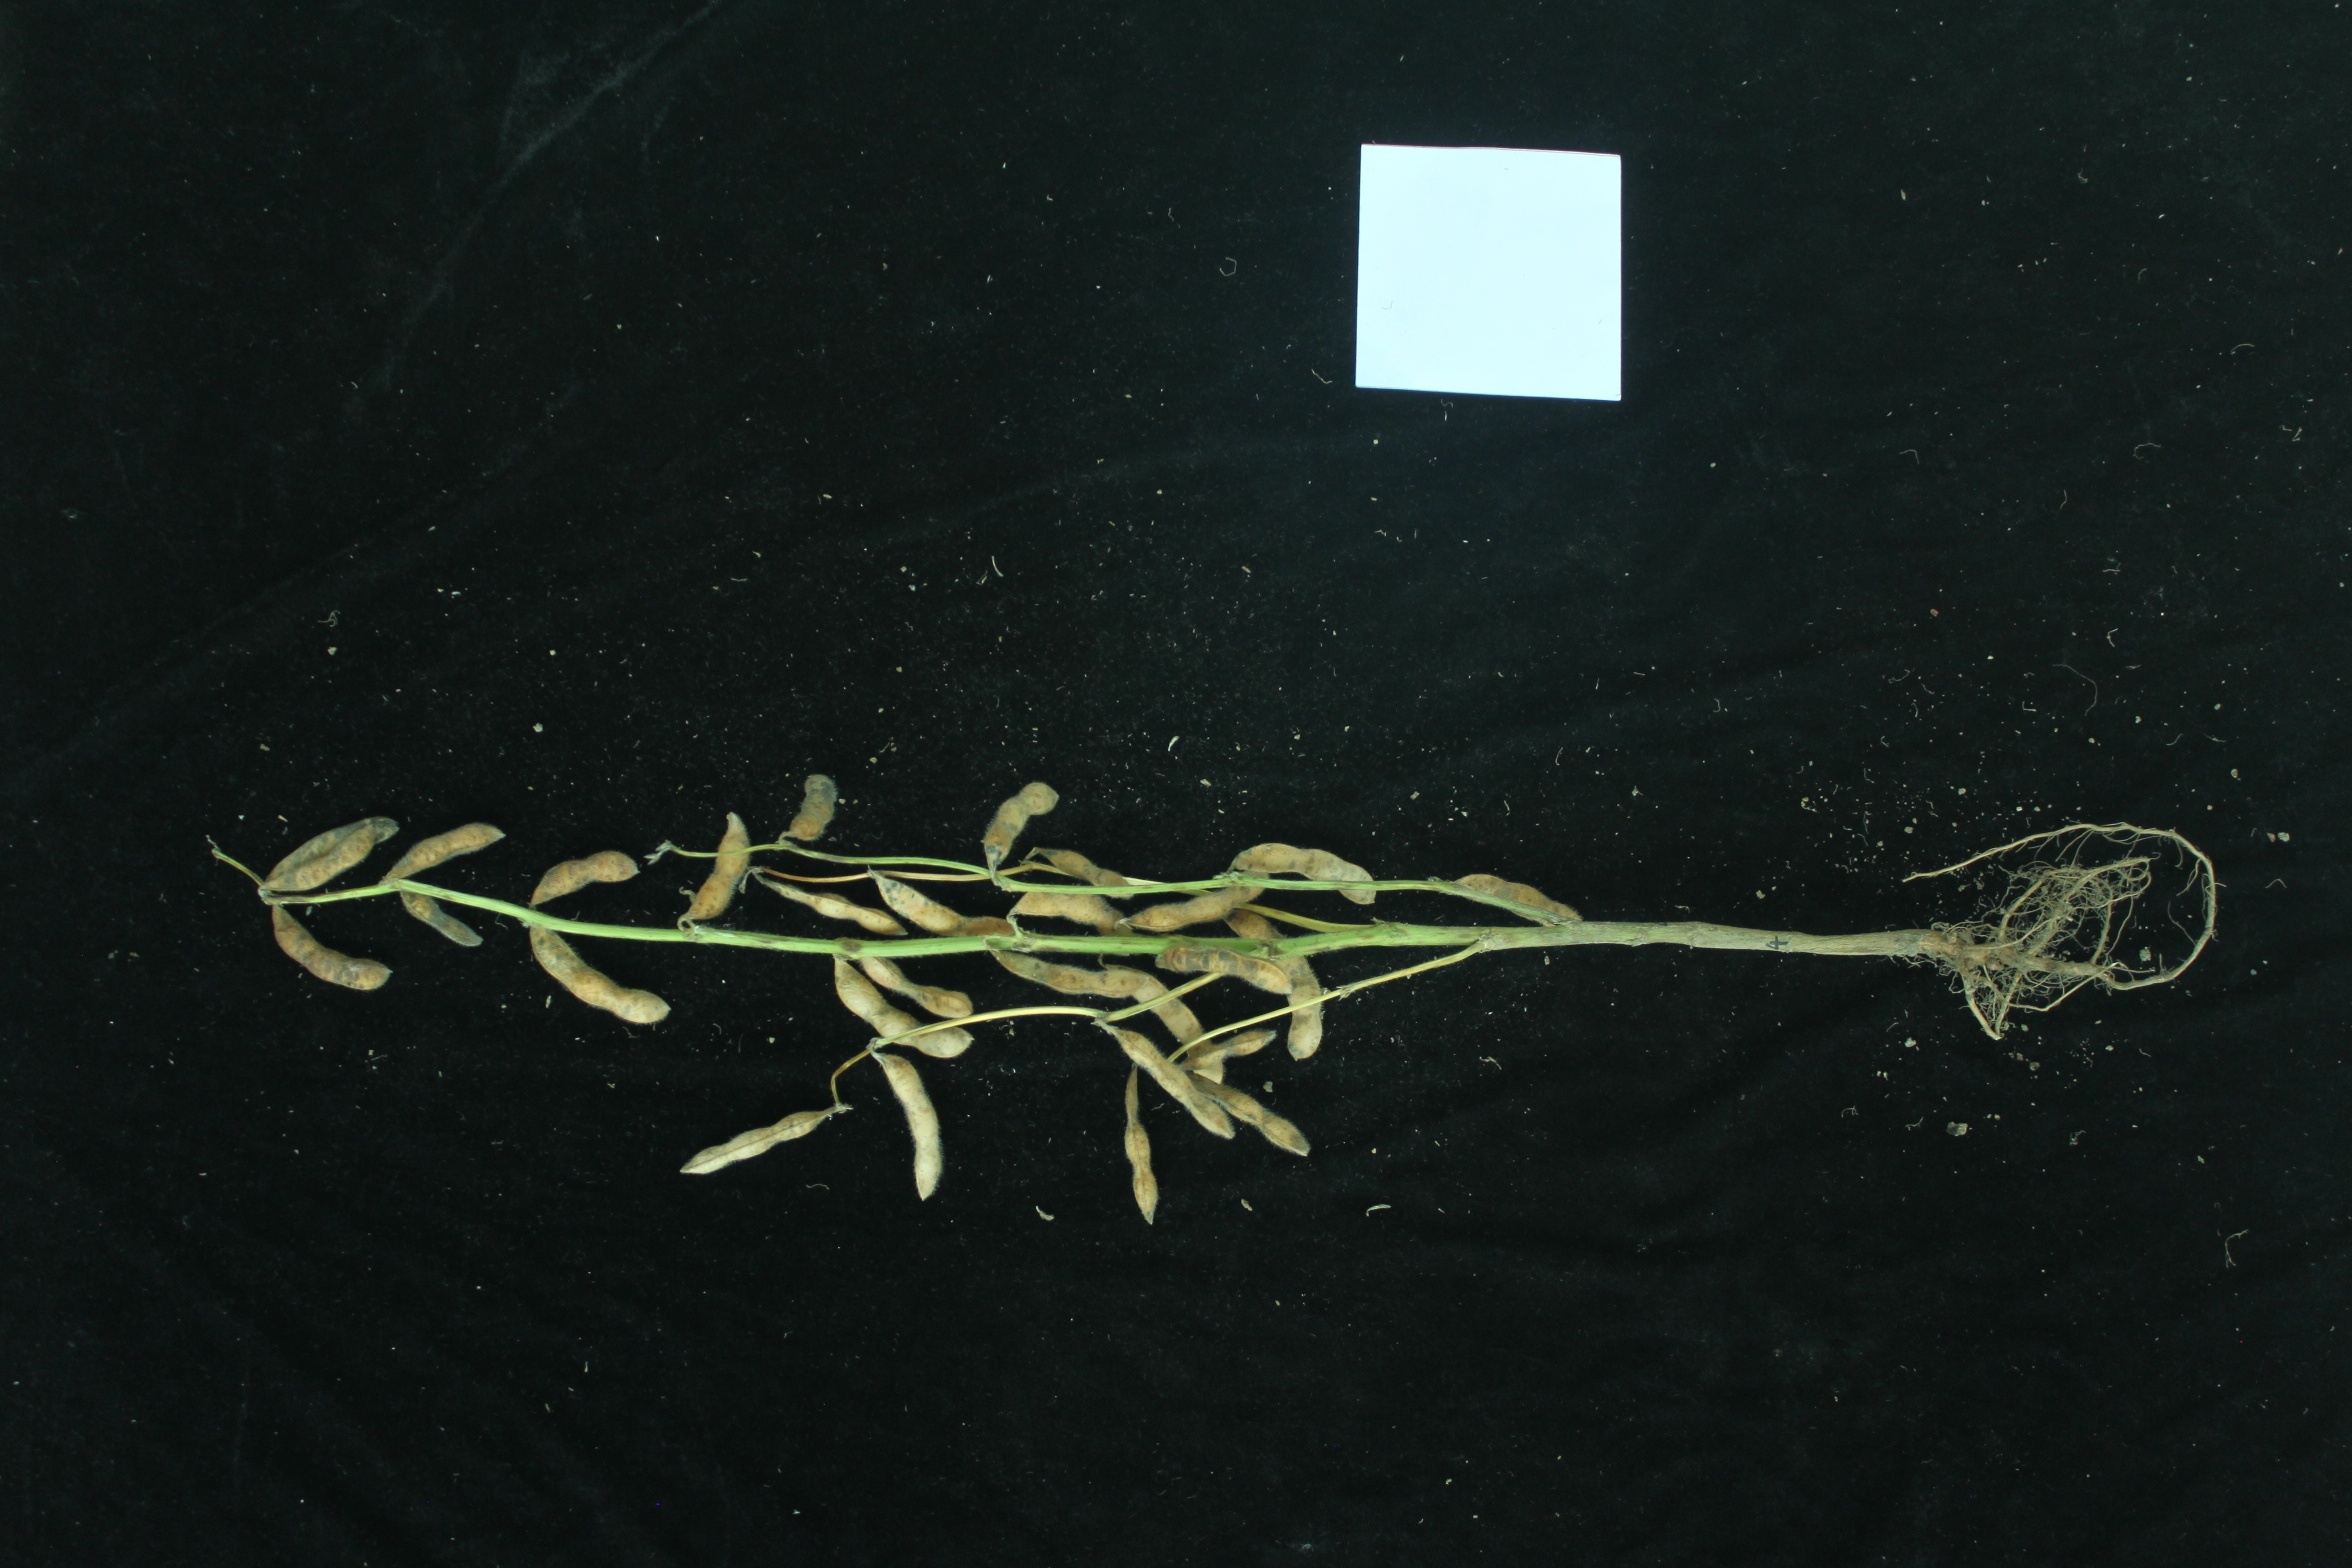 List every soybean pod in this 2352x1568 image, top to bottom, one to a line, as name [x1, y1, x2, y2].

soybean pod [783, 776, 835, 842]
soybean pod [983, 782, 1059, 882]
soybean pod [678, 814, 751, 925]
soybean pod [266, 818, 399, 883]
soybean pod [264, 824, 373, 894]
soybean pod [380, 826, 505, 886]
soybean pod [1229, 845, 1376, 904]
soybean pod [1039, 848, 1141, 900]
soybean pod [531, 852, 639, 906]
soybean pod [1130, 868, 1267, 933]
soybean pod [871, 872, 965, 933]
soybean pod [1436, 875, 1581, 931]
soybean pod [760, 882, 908, 937]
soybean pod [1012, 886, 1133, 959]
soybean pod [399, 891, 481, 947]
soybean pod [272, 904, 392, 993]
soybean pod [1227, 911, 1323, 1059]
soybean pod [941, 919, 1021, 938]
soybean pod [531, 927, 671, 1025]
soybean pod [1154, 947, 1290, 994]
soybean pod [988, 951, 1154, 1000]
soybean pod [858, 955, 973, 1021]
soybean pod [833, 956, 972, 1059]
soybean pod [1134, 972, 1223, 1100]
soybean pod [1096, 1022, 1234, 1141]
soybean pod [1175, 1031, 1276, 1071]
soybean pod [873, 1054, 942, 1201]
soybean pod [1124, 1067, 1156, 1225]
soybean pod [1195, 1076, 1311, 1155]
soybean pod [680, 1109, 832, 1174]